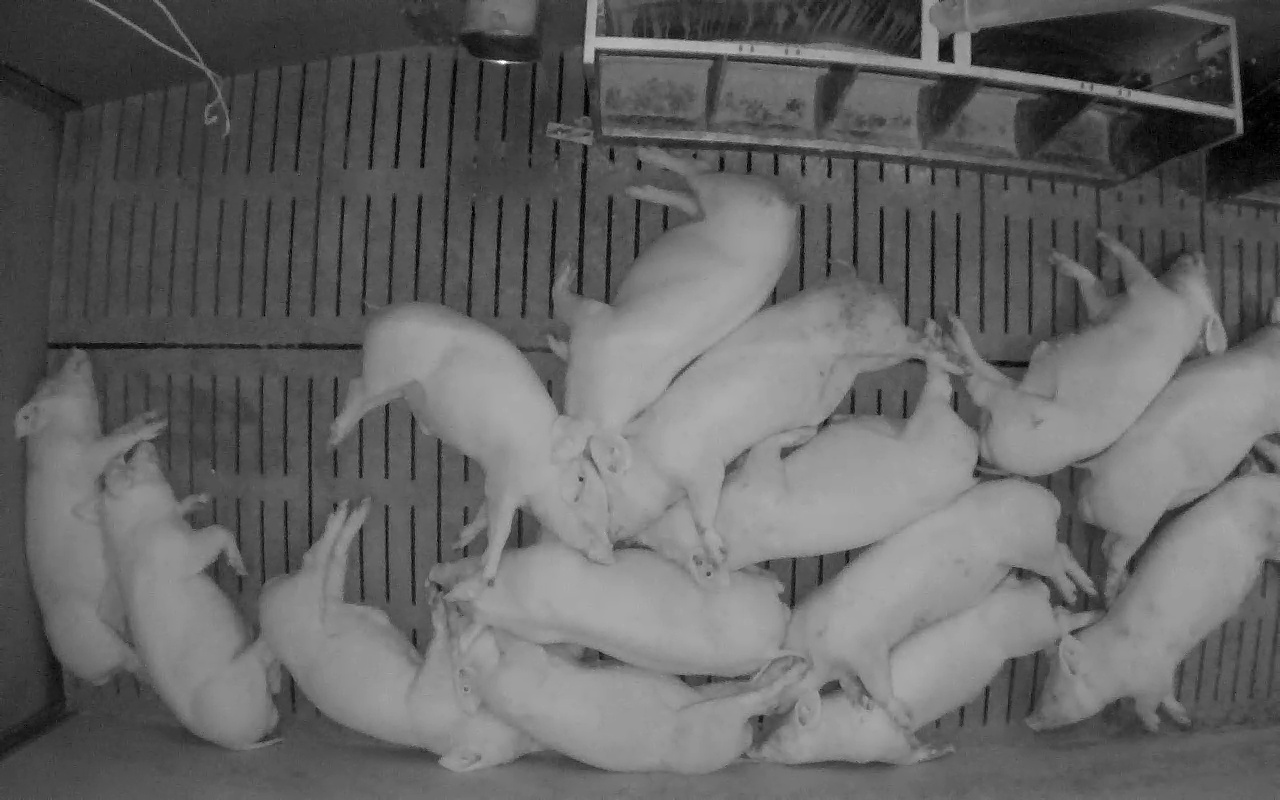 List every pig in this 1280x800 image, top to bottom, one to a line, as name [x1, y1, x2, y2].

pig [545, 144, 807, 467]
pig [941, 229, 1227, 478]
pig [586, 256, 976, 565]
pig [327, 294, 616, 585]
pig [1070, 299, 1279, 610]
pig [624, 319, 982, 589]
pig [13, 348, 171, 692]
pig [73, 439, 290, 752]
pig [1023, 454, 1279, 736]
pig [750, 476, 1098, 730]
pig [257, 497, 551, 775]
pig [427, 526, 816, 679]
pig [745, 567, 1108, 771]
pig [448, 609, 811, 777]